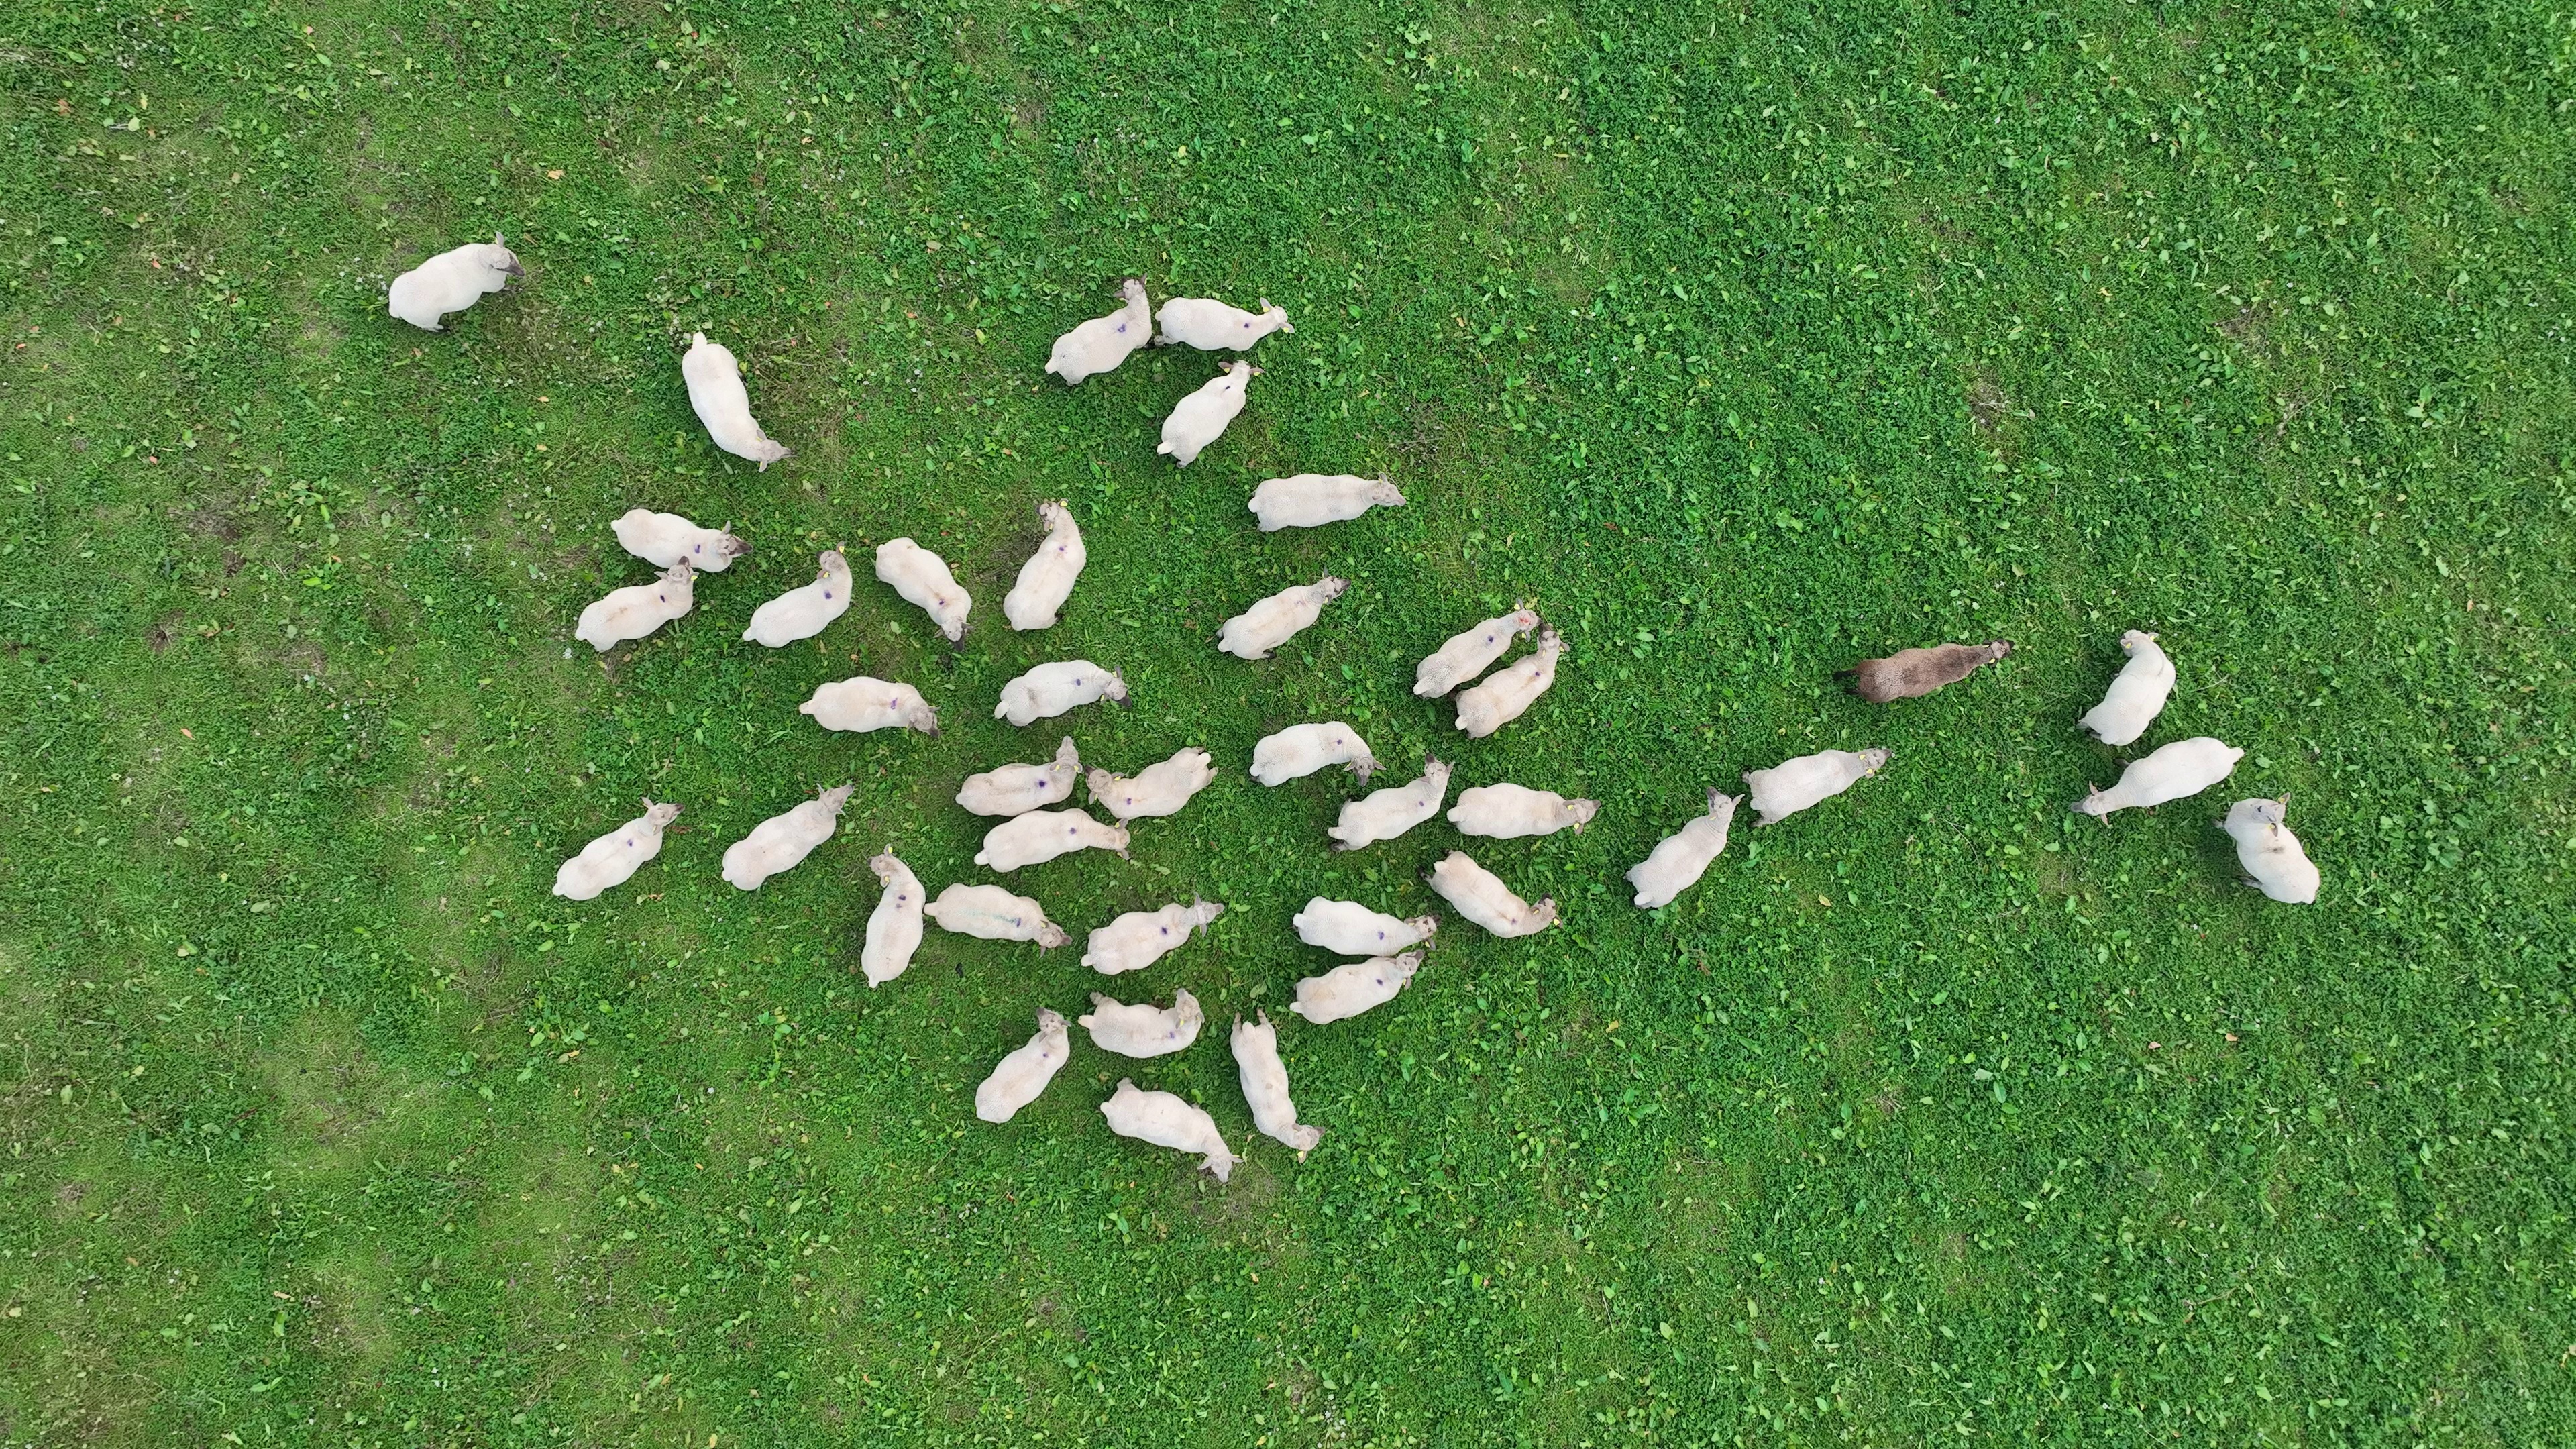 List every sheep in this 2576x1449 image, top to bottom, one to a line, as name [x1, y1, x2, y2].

sheep [386, 230, 523, 332]
sheep [1045, 273, 1152, 386]
sheep [1154, 298, 1296, 351]
sheep [682, 331, 792, 475]
sheep [1157, 360, 1266, 468]
sheep [1248, 472, 1406, 534]
sheep [1004, 498, 1087, 631]
sheep [611, 507, 753, 573]
sheep [875, 537, 974, 653]
sheep [742, 540, 852, 648]
sheep [575, 555, 698, 653]
sheep [1213, 569, 1350, 660]
sheep [1413, 596, 1540, 701]
sheep [1452, 618, 1570, 739]
sheep [2079, 630, 2176, 749]
sheep [1834, 638, 2015, 704]
sheep [993, 660, 1133, 726]
sheep [799, 675, 941, 737]
sheep [1247, 715, 1374, 789]
sheep [954, 734, 1085, 820]
sheep [2070, 737, 2244, 825]
sheep [1086, 746, 1219, 818]
sheep [1743, 747, 1890, 827]
sheep [1329, 759, 1452, 851]
sheep [1447, 782, 1601, 839]
sheep [721, 783, 855, 892]
sheep [1624, 785, 1744, 911]
sheep [2212, 792, 2320, 904]
sheep [551, 795, 684, 901]
sheep [975, 808, 1132, 872]
sheep [861, 843, 927, 988]
sheep [1426, 848, 1563, 939]
sheep [925, 876, 1074, 962]
sheep [1081, 891, 1225, 977]
sheep [1291, 896, 1437, 956]
sheep [1289, 945, 1426, 1027]
sheep [1078, 985, 1206, 1058]
sheep [975, 1005, 1073, 1123]
sheep [1229, 1010, 1324, 1162]
sheep [1100, 1078, 1238, 1181]